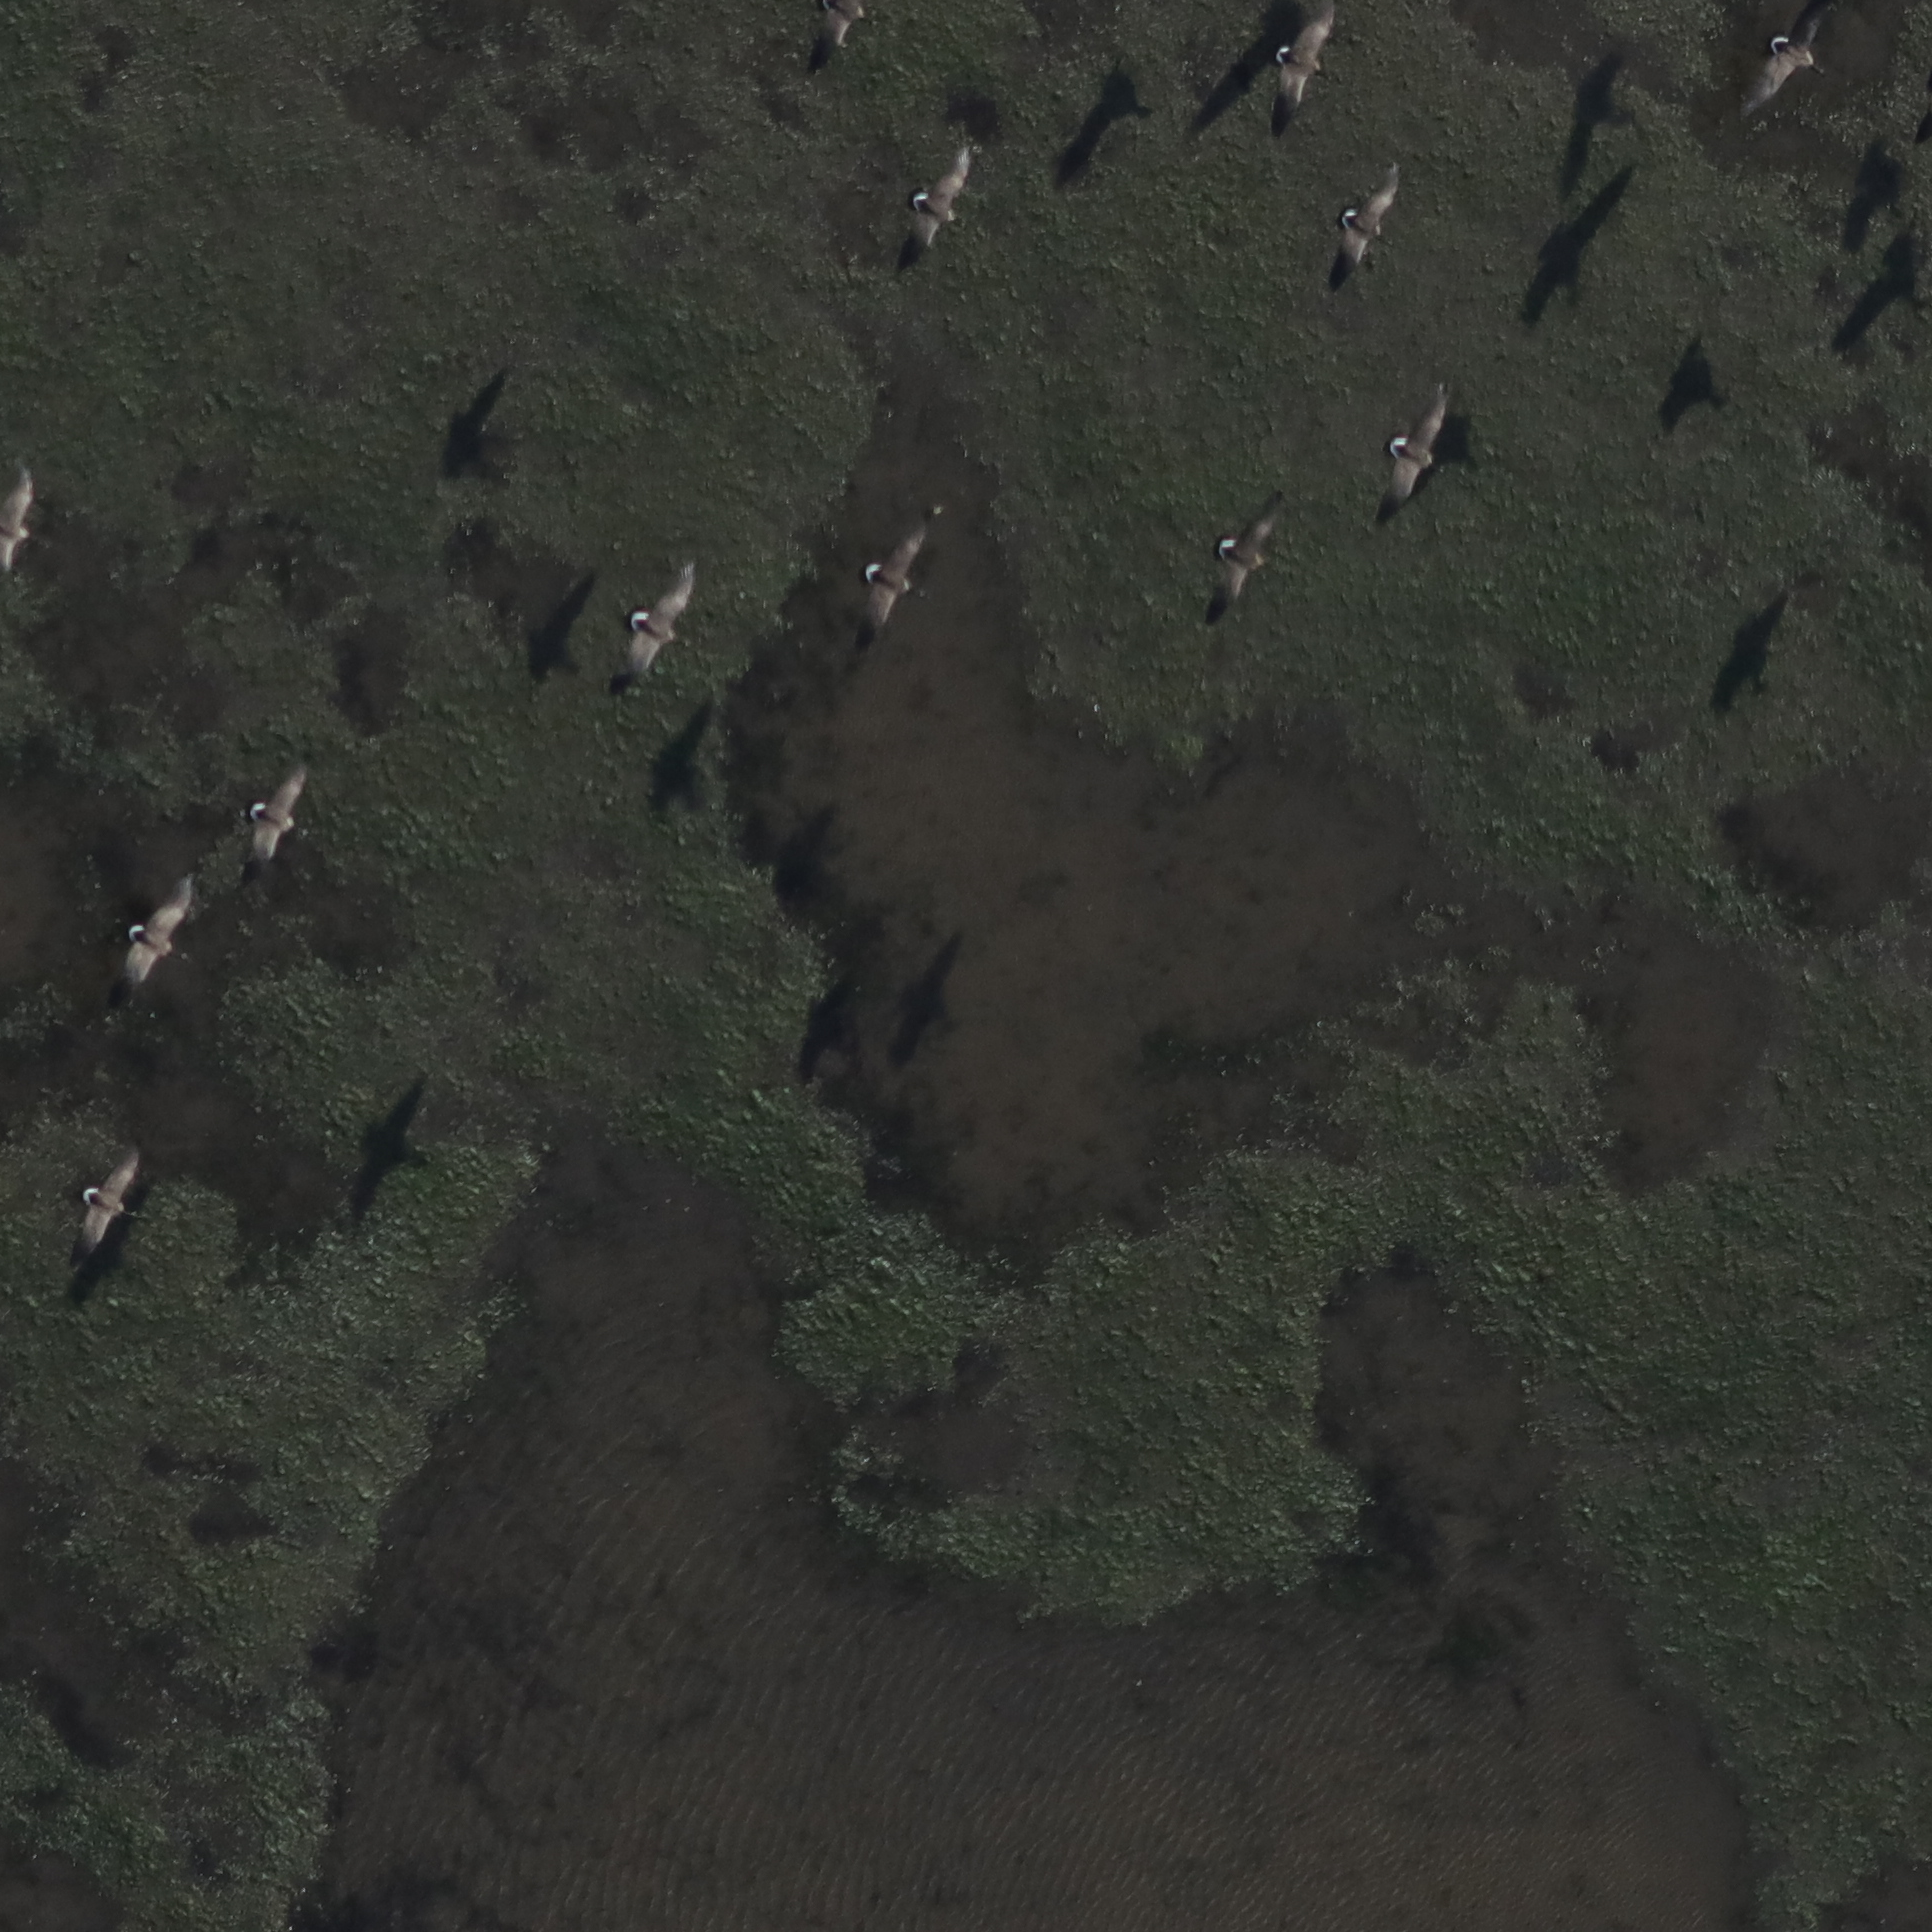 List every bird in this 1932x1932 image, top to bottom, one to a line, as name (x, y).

Canada goose (839, 22)
Canada goose (1302, 57)
Canada goose (1794, 58)
Canada goose (937, 208)
Canada goose (1367, 226)
Canada goose (1419, 454)
Canada goose (13, 520)
Canada goose (1243, 559)
Canada goose (897, 575)
Canada goose (651, 630)
Canada goose (278, 821)
Canada goose (155, 947)
Canada goose (113, 1203)